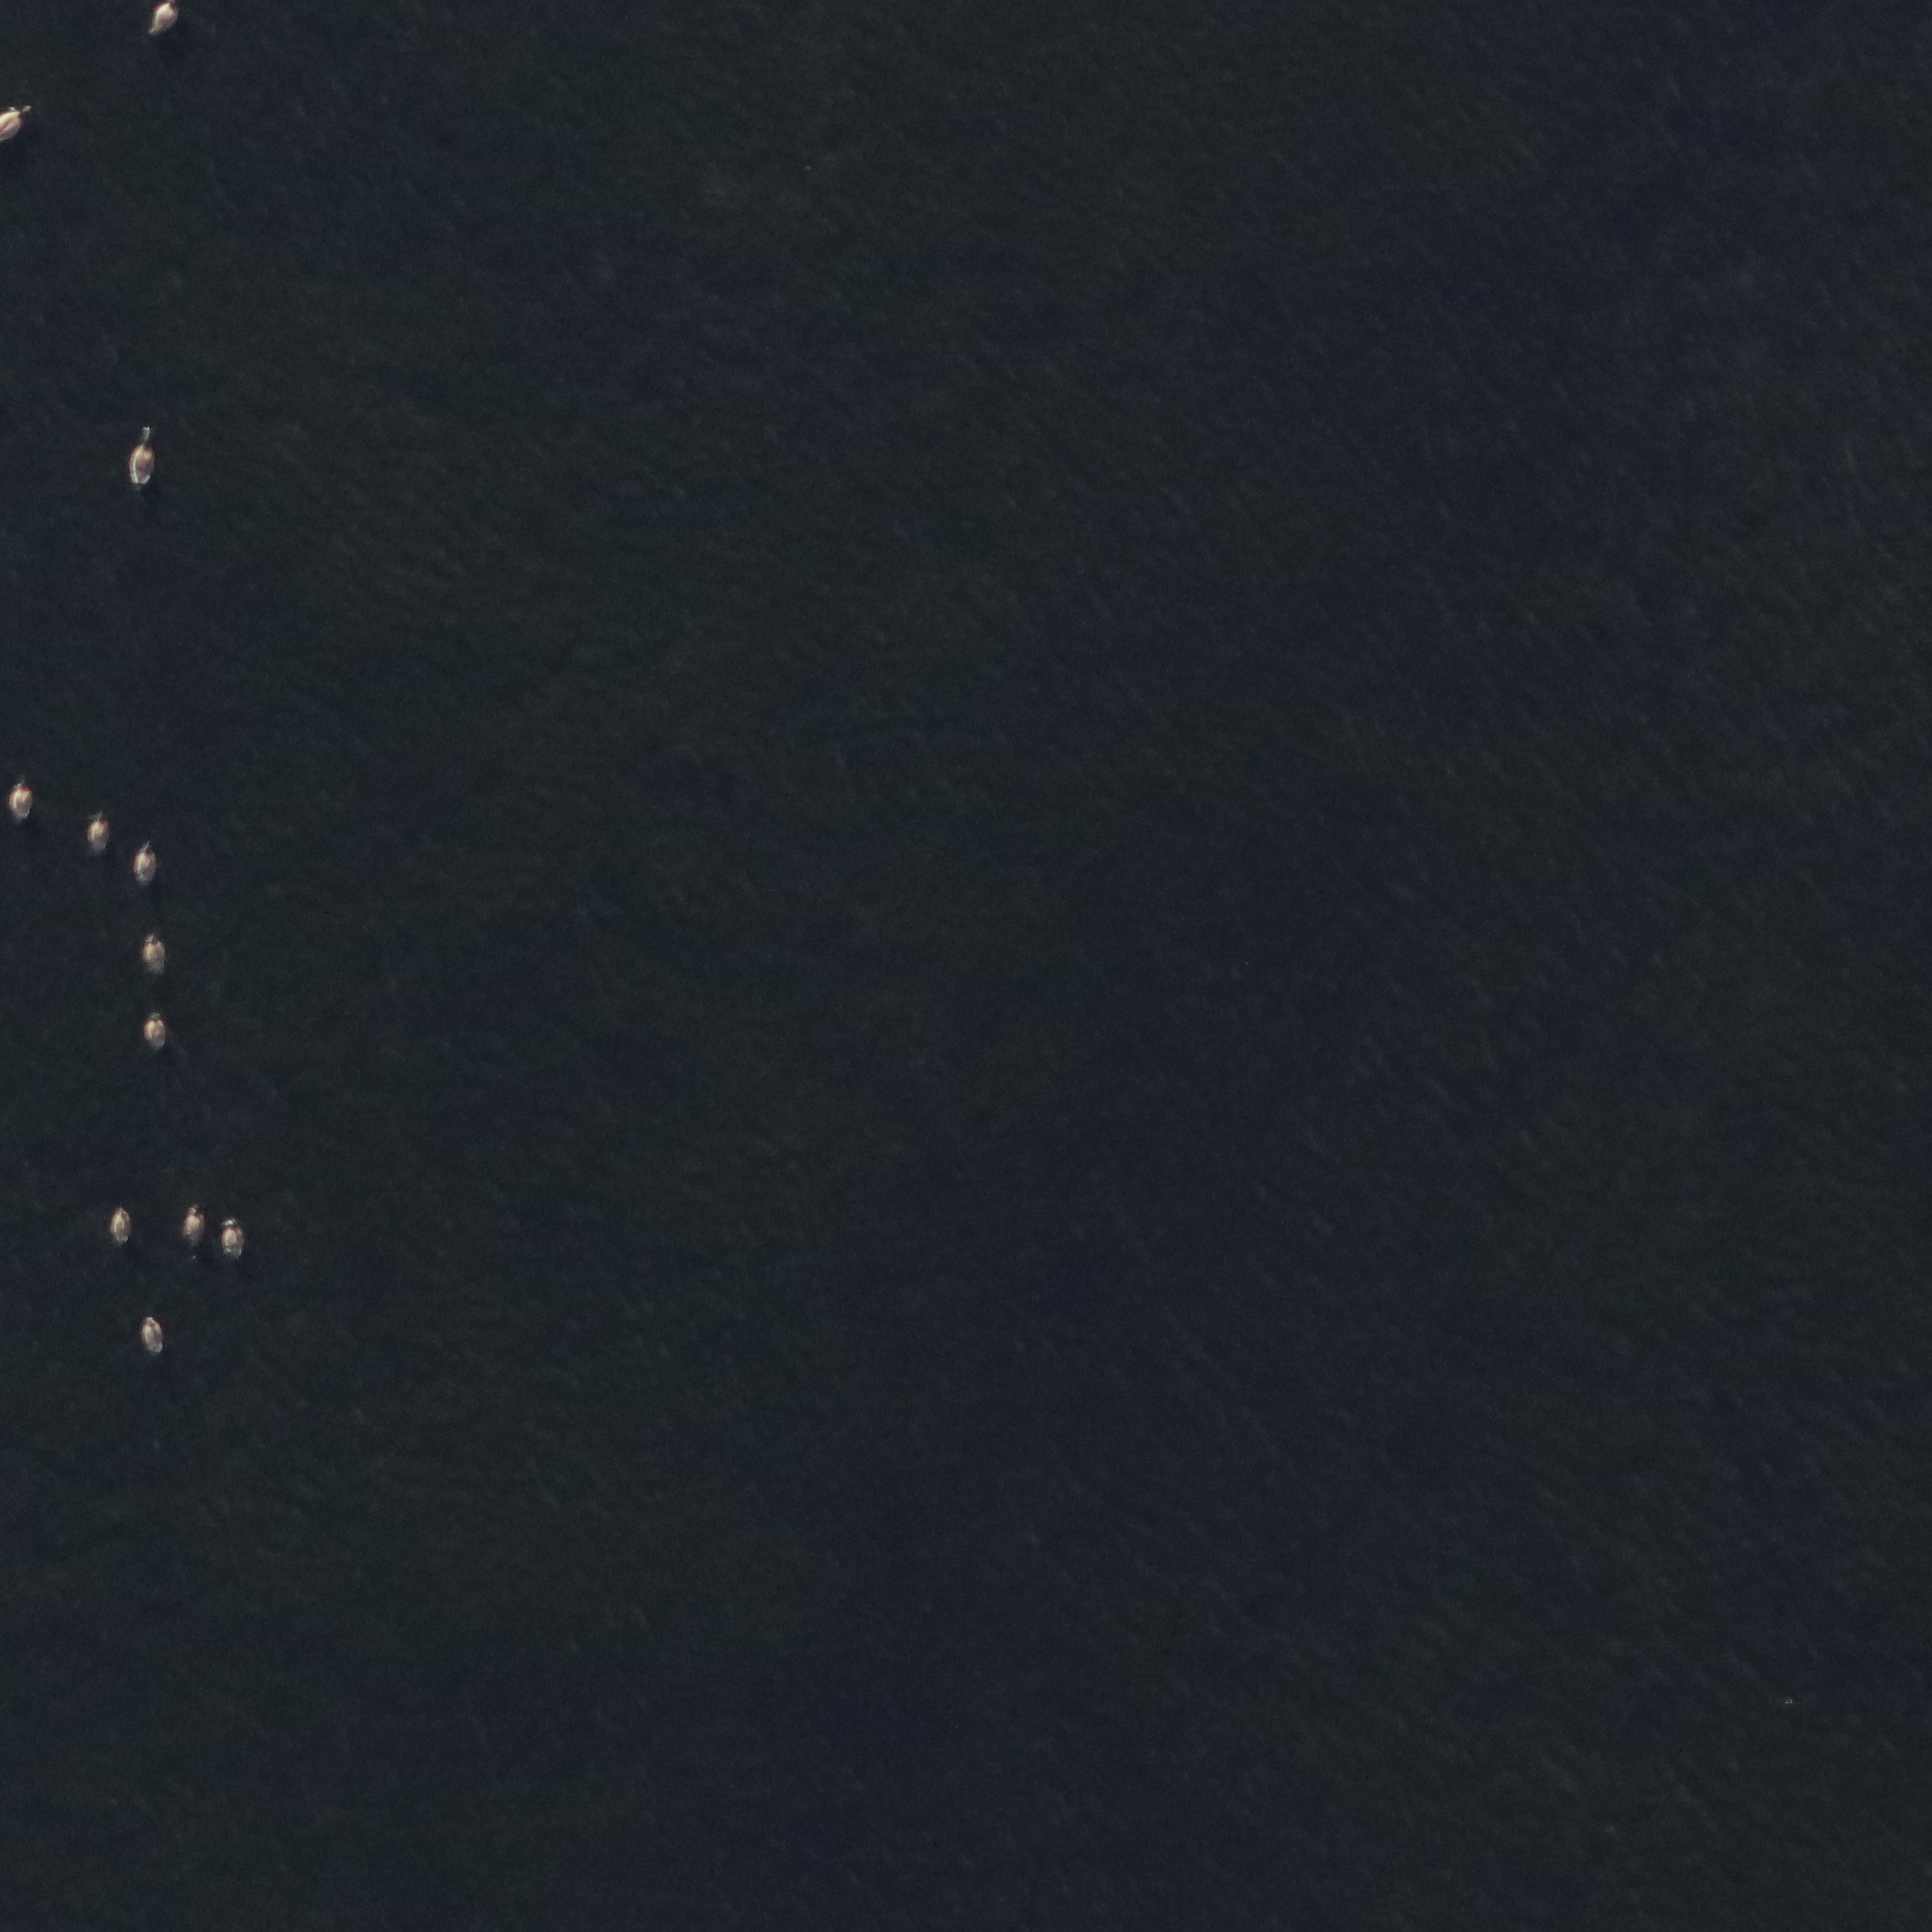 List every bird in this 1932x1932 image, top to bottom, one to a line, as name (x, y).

Canada goose (165, 17)
Canada goose (6, 126)
Canada goose (149, 458)
Canada goose (24, 797)
Canada goose (99, 836)
Canada goose (148, 864)
Canada goose (156, 959)
Canada goose (157, 1030)
Canada goose (120, 1224)
Canada goose (193, 1230)
Canada goose (231, 1241)
Canada goose (151, 1331)